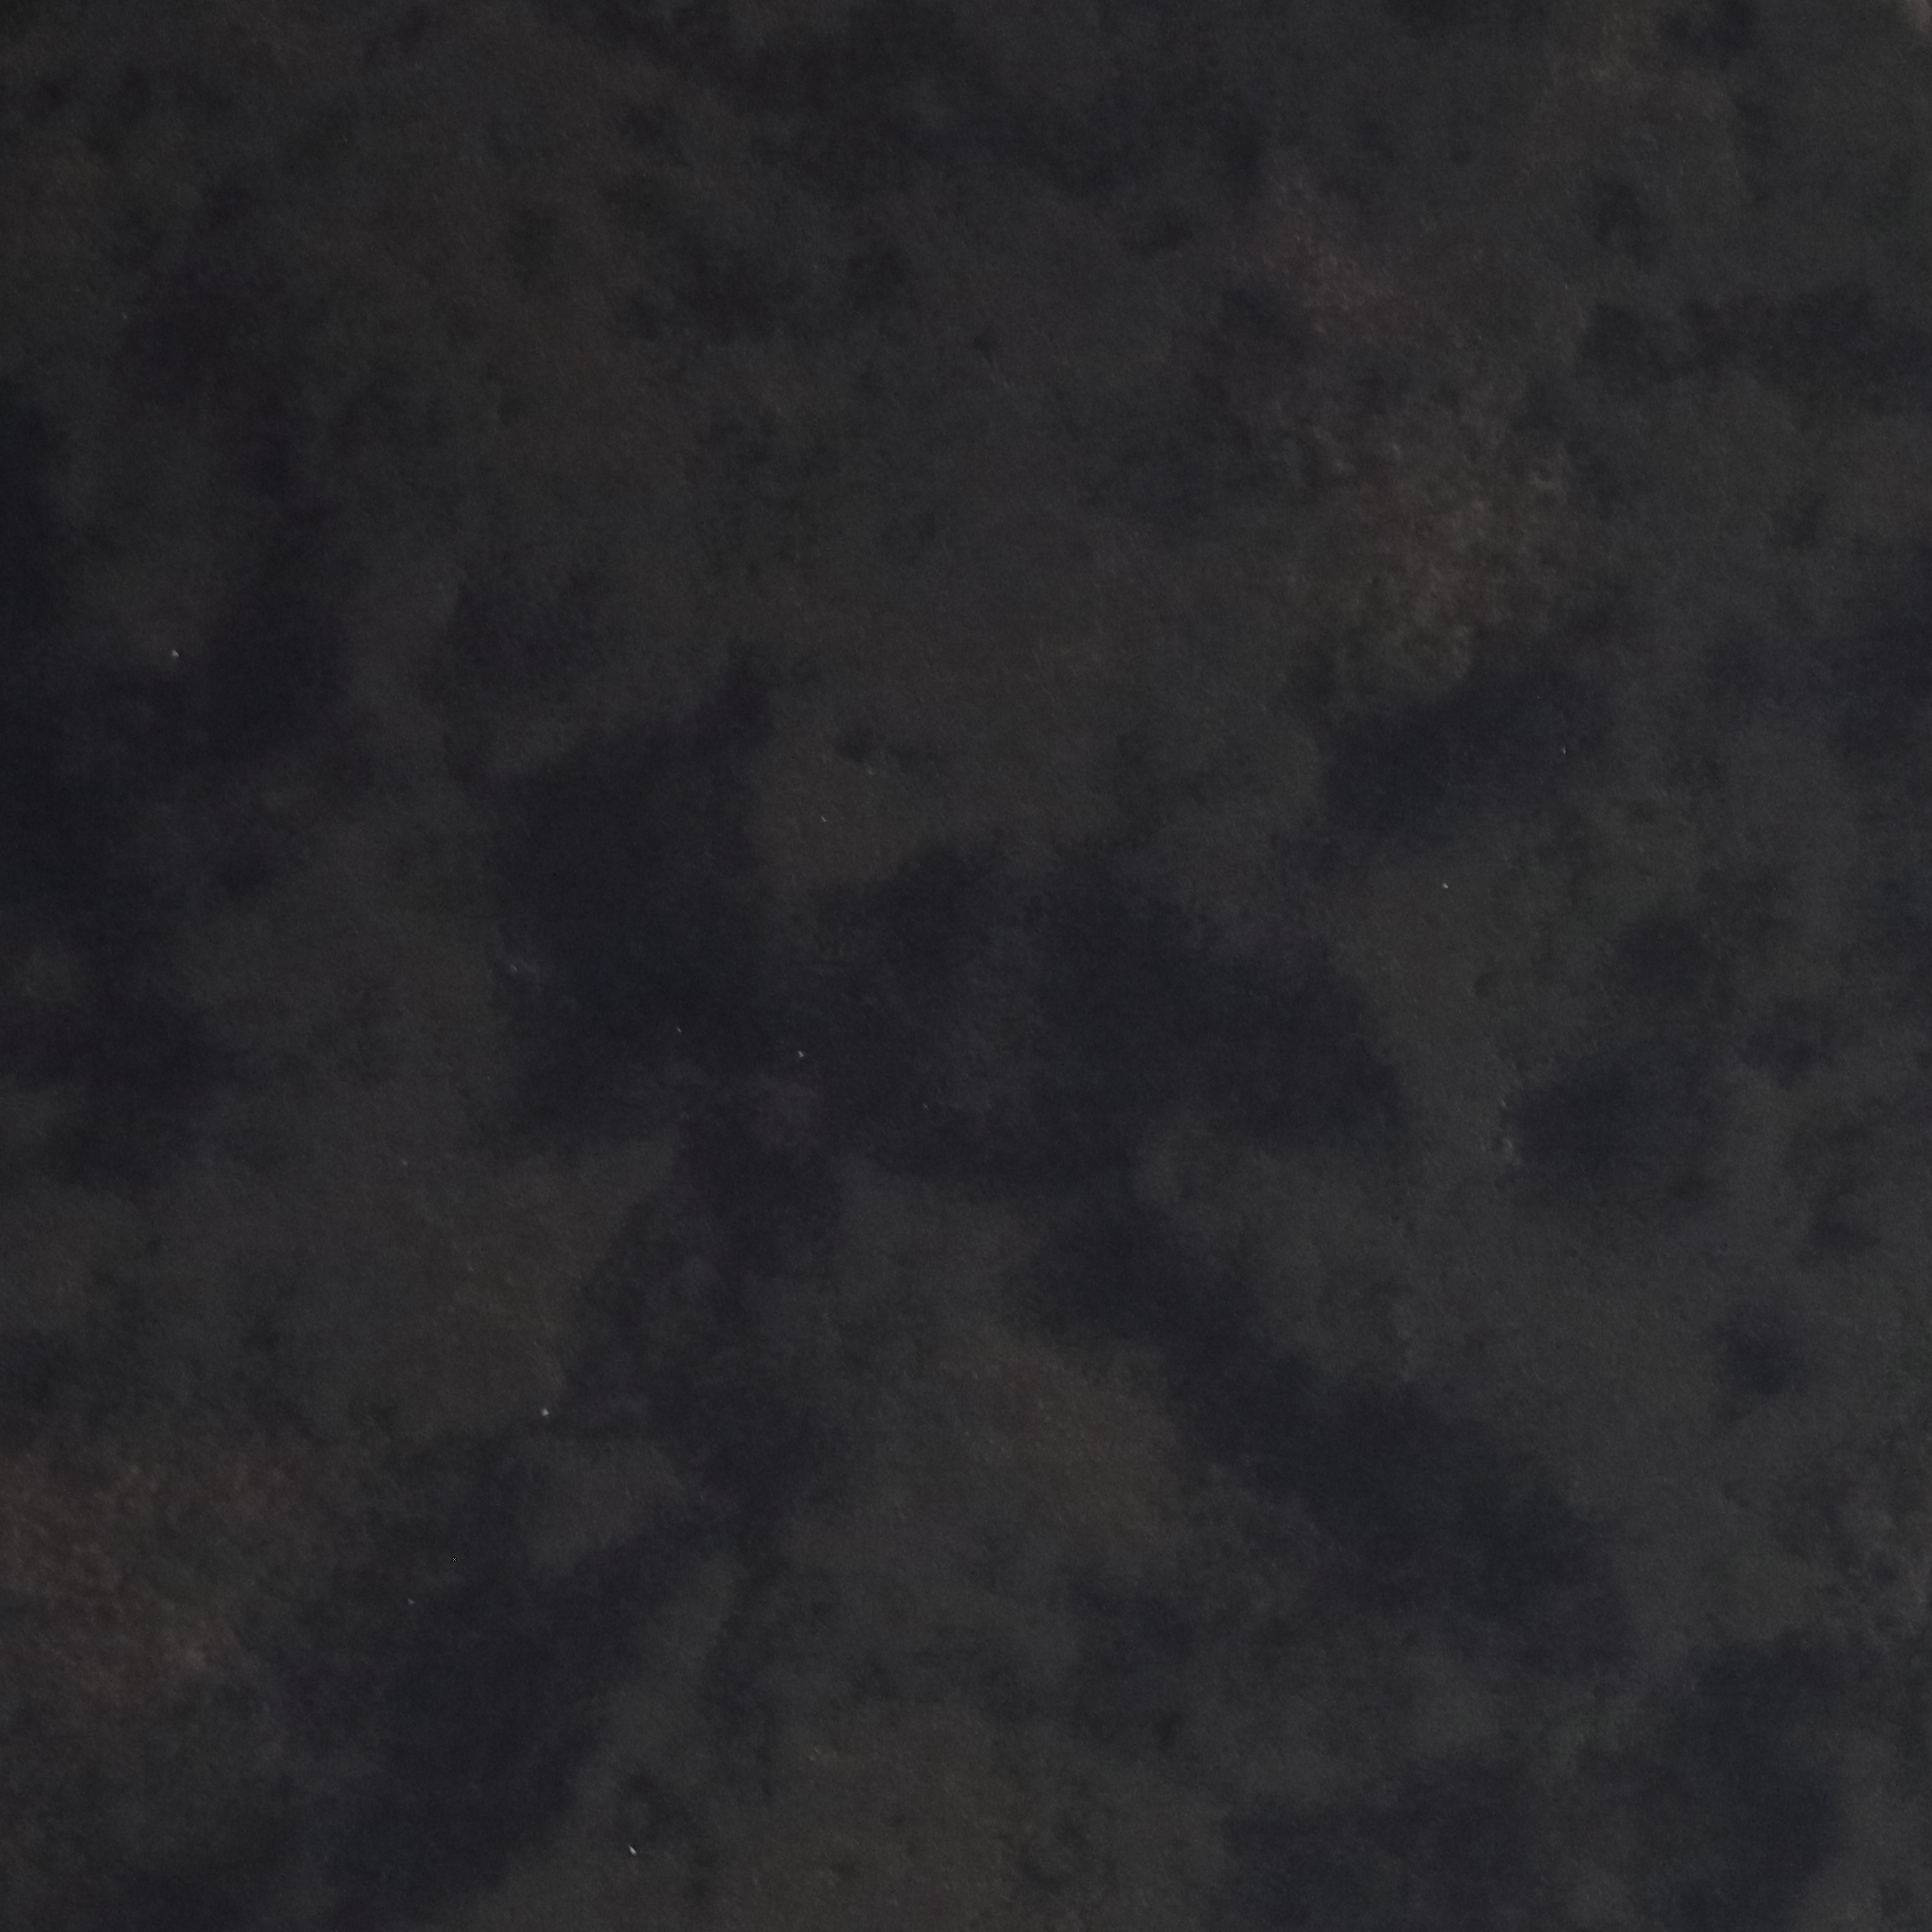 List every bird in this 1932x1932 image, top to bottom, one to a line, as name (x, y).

None